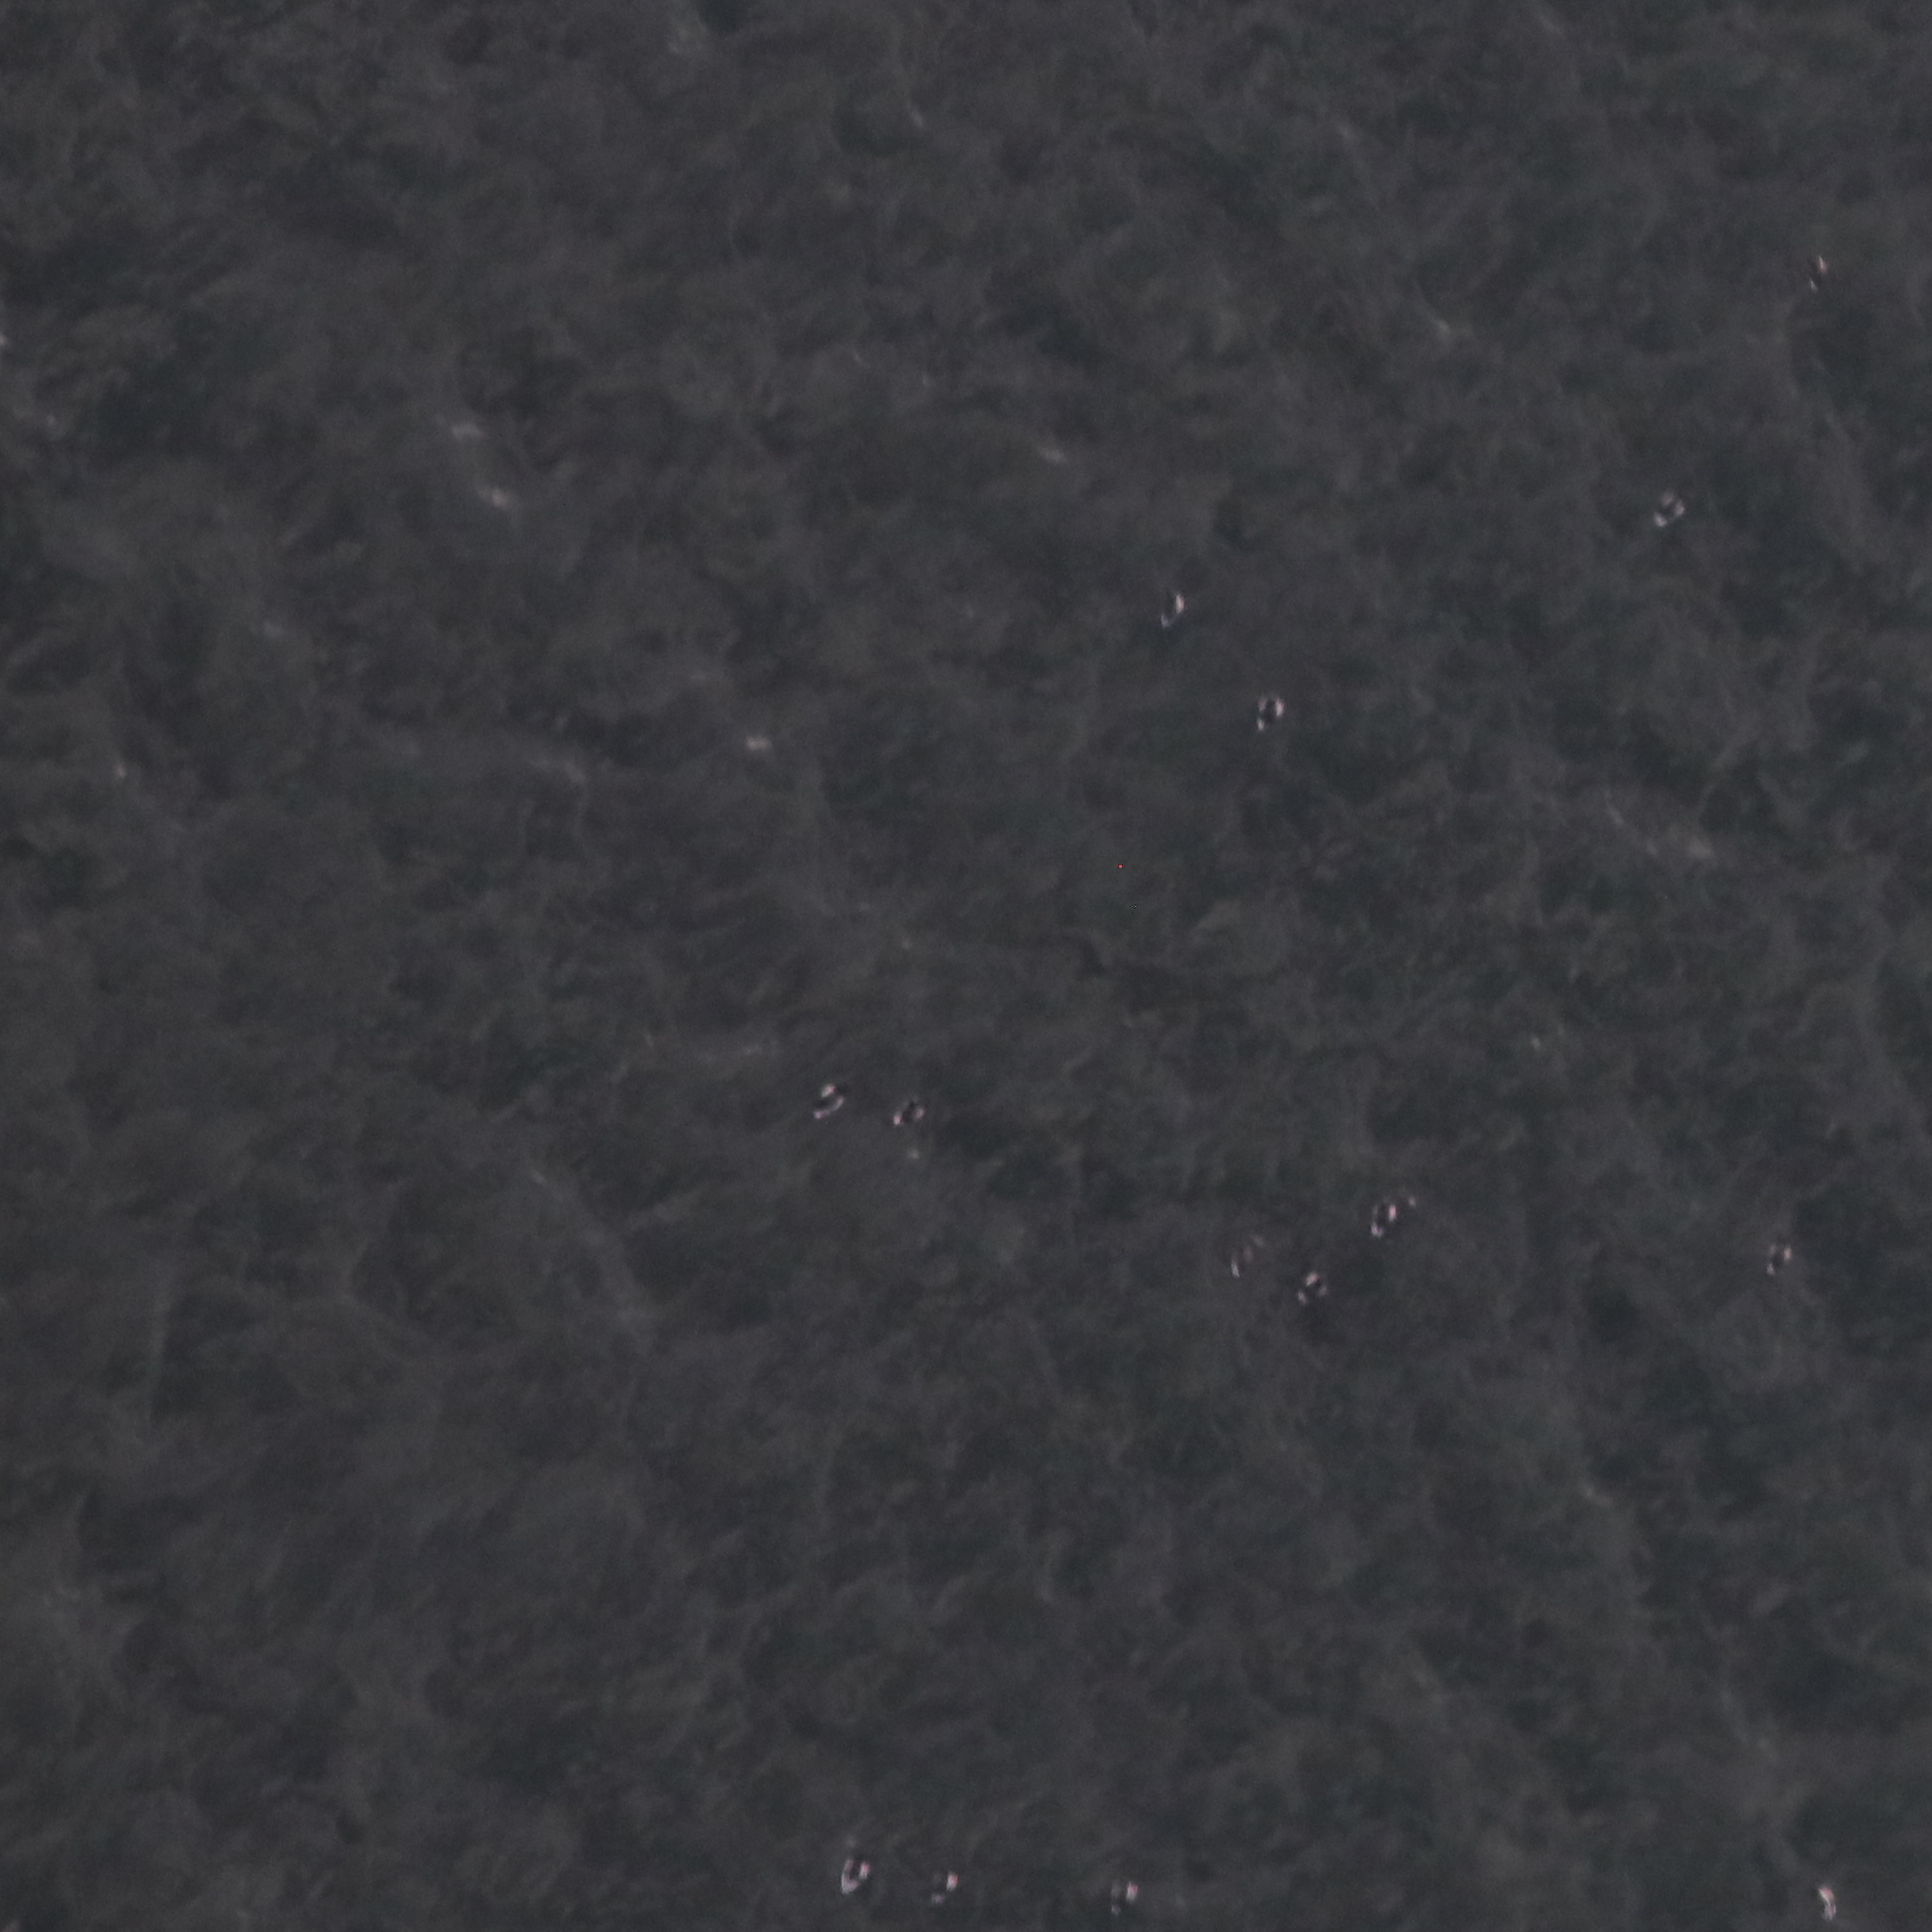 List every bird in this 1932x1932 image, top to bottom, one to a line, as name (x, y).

brant (1816, 272)
brant (1668, 511)
brant (1172, 606)
brant (1270, 711)
brant (830, 1101)
brant (913, 1113)
brant (1384, 1217)
brant (1783, 1255)
brant (1246, 1259)
brant (1315, 1288)
brant (857, 1872)
brant (941, 1882)
brant (1124, 1895)
brant (1824, 1903)